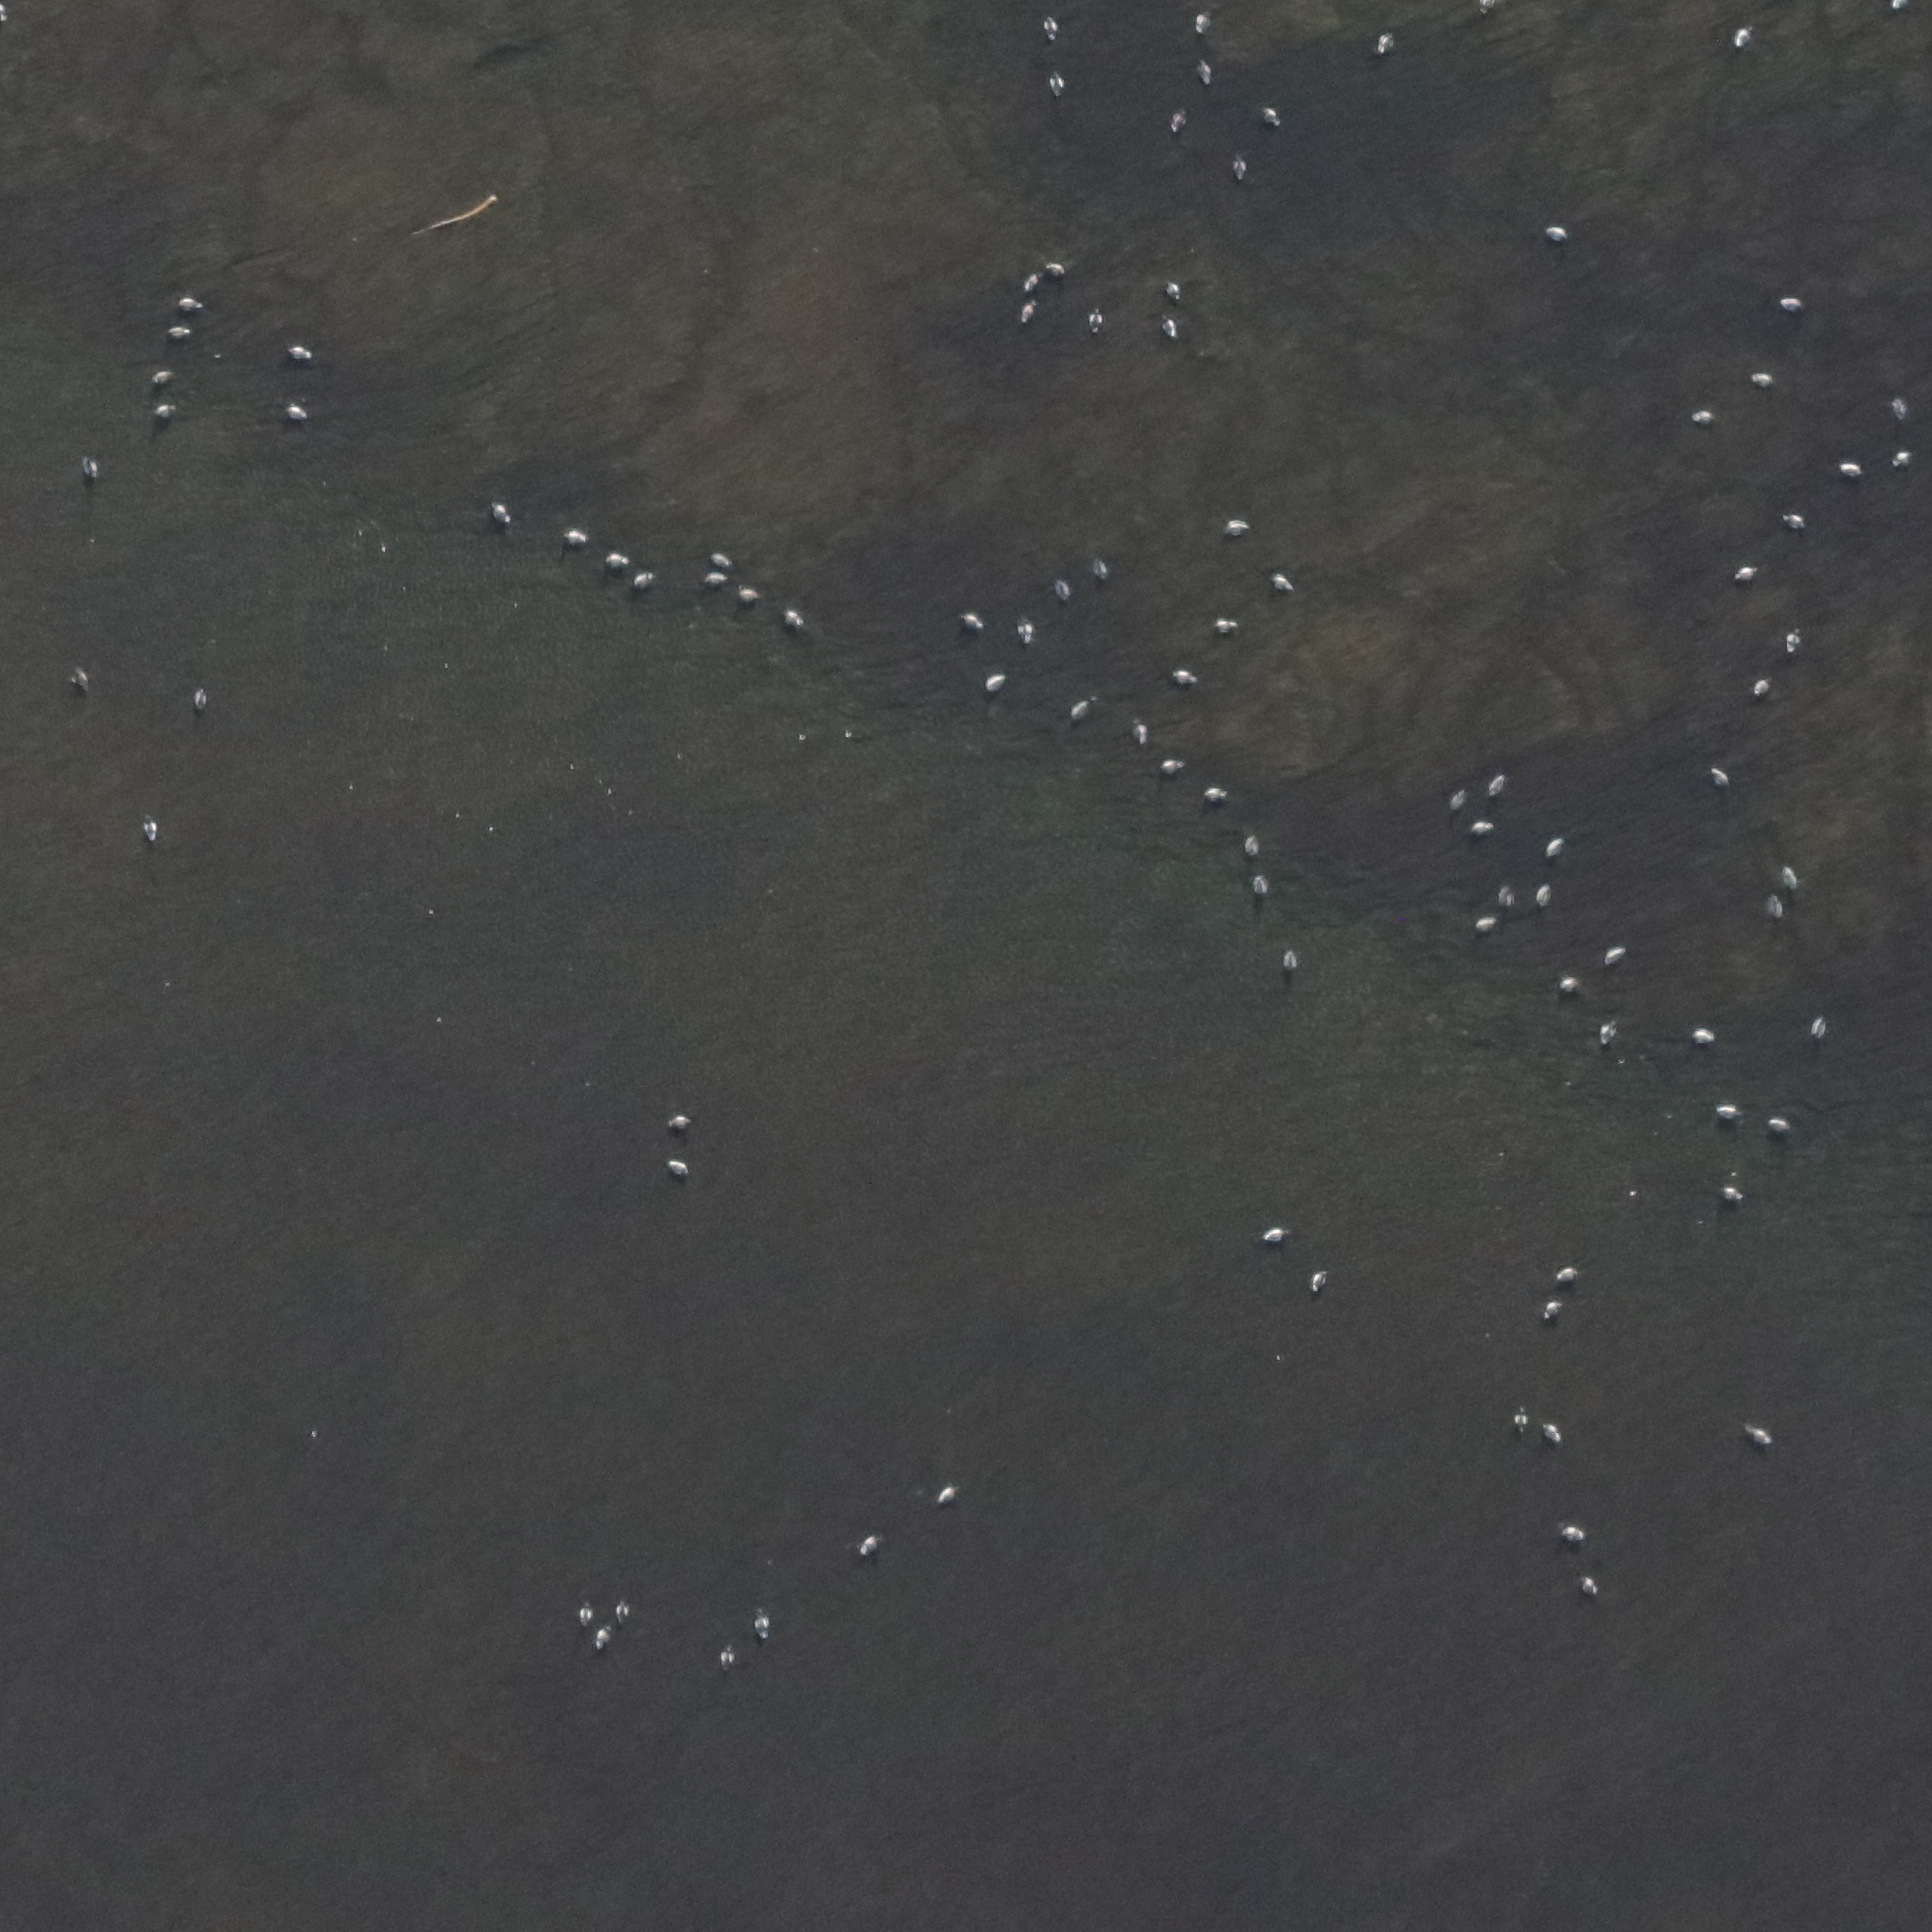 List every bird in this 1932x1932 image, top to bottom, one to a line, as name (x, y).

brant (1482, 10)
brant (2, 16)
brant (1200, 30)
brant (1049, 33)
brant (1742, 39)
brant (1388, 40)
brant (1202, 70)
brant (1057, 89)
brant (1274, 113)
brant (1185, 119)
brant (1239, 173)
brant (1555, 237)
brant (1065, 262)
brant (1035, 287)
brant (1175, 293)
brant (196, 305)
brant (1792, 306)
brant (1034, 307)
brant (1092, 326)
brant (1166, 332)
brant (185, 336)
brant (296, 352)
brant (1770, 374)
brant (162, 379)
brant (297, 405)
brant (1896, 412)
brant (168, 415)
brant (1712, 415)
brant (1902, 461)
brant (99, 462)
brant (1858, 470)
brant (504, 511)
brant (1795, 525)
brant (577, 529)
brant (1240, 538)
brant (616, 551)
brant (730, 558)
brant (1760, 566)
brant (1098, 569)
brant (648, 572)
brant (724, 578)
brant (1289, 584)
brant (1063, 590)
brant (755, 596)
brant (807, 617)
brant (975, 623)
brant (1228, 627)
brant (1027, 628)
brant (1797, 648)
brant (1004, 671)
brant (1181, 675)
brant (82, 682)
brant (1760, 685)
brant (207, 688)
brant (1084, 710)
brant (1143, 735)
brant (1173, 765)
brant (1718, 773)
brant (1505, 774)
brant (1214, 793)
brant (1460, 796)
brant (1475, 826)
brant (150, 828)
brant (1257, 846)
brant (1552, 850)
brant (1786, 872)
brant (1262, 887)
brant (1538, 890)
brant (1501, 895)
brant (1767, 895)
brant (1476, 925)
brant (1620, 951)
brant (1296, 962)
brant (1568, 984)
brant (1825, 1026)
brant (1712, 1032)
brant (1614, 1041)
brant (1723, 1105)
brant (679, 1119)
brant (1774, 1127)
brant (681, 1167)
brant (1739, 1191)
brant (1276, 1233)
brant (1568, 1273)
brant (1316, 1280)
brant (1553, 1315)
brant (1528, 1426)
brant (1762, 1437)
brant (1559, 1441)
brant (945, 1491)
brant (1580, 1541)
brant (867, 1546)
brant (1589, 1585)
brant (624, 1610)
brant (587, 1614)
brant (759, 1620)
brant (599, 1639)
brant (728, 1659)